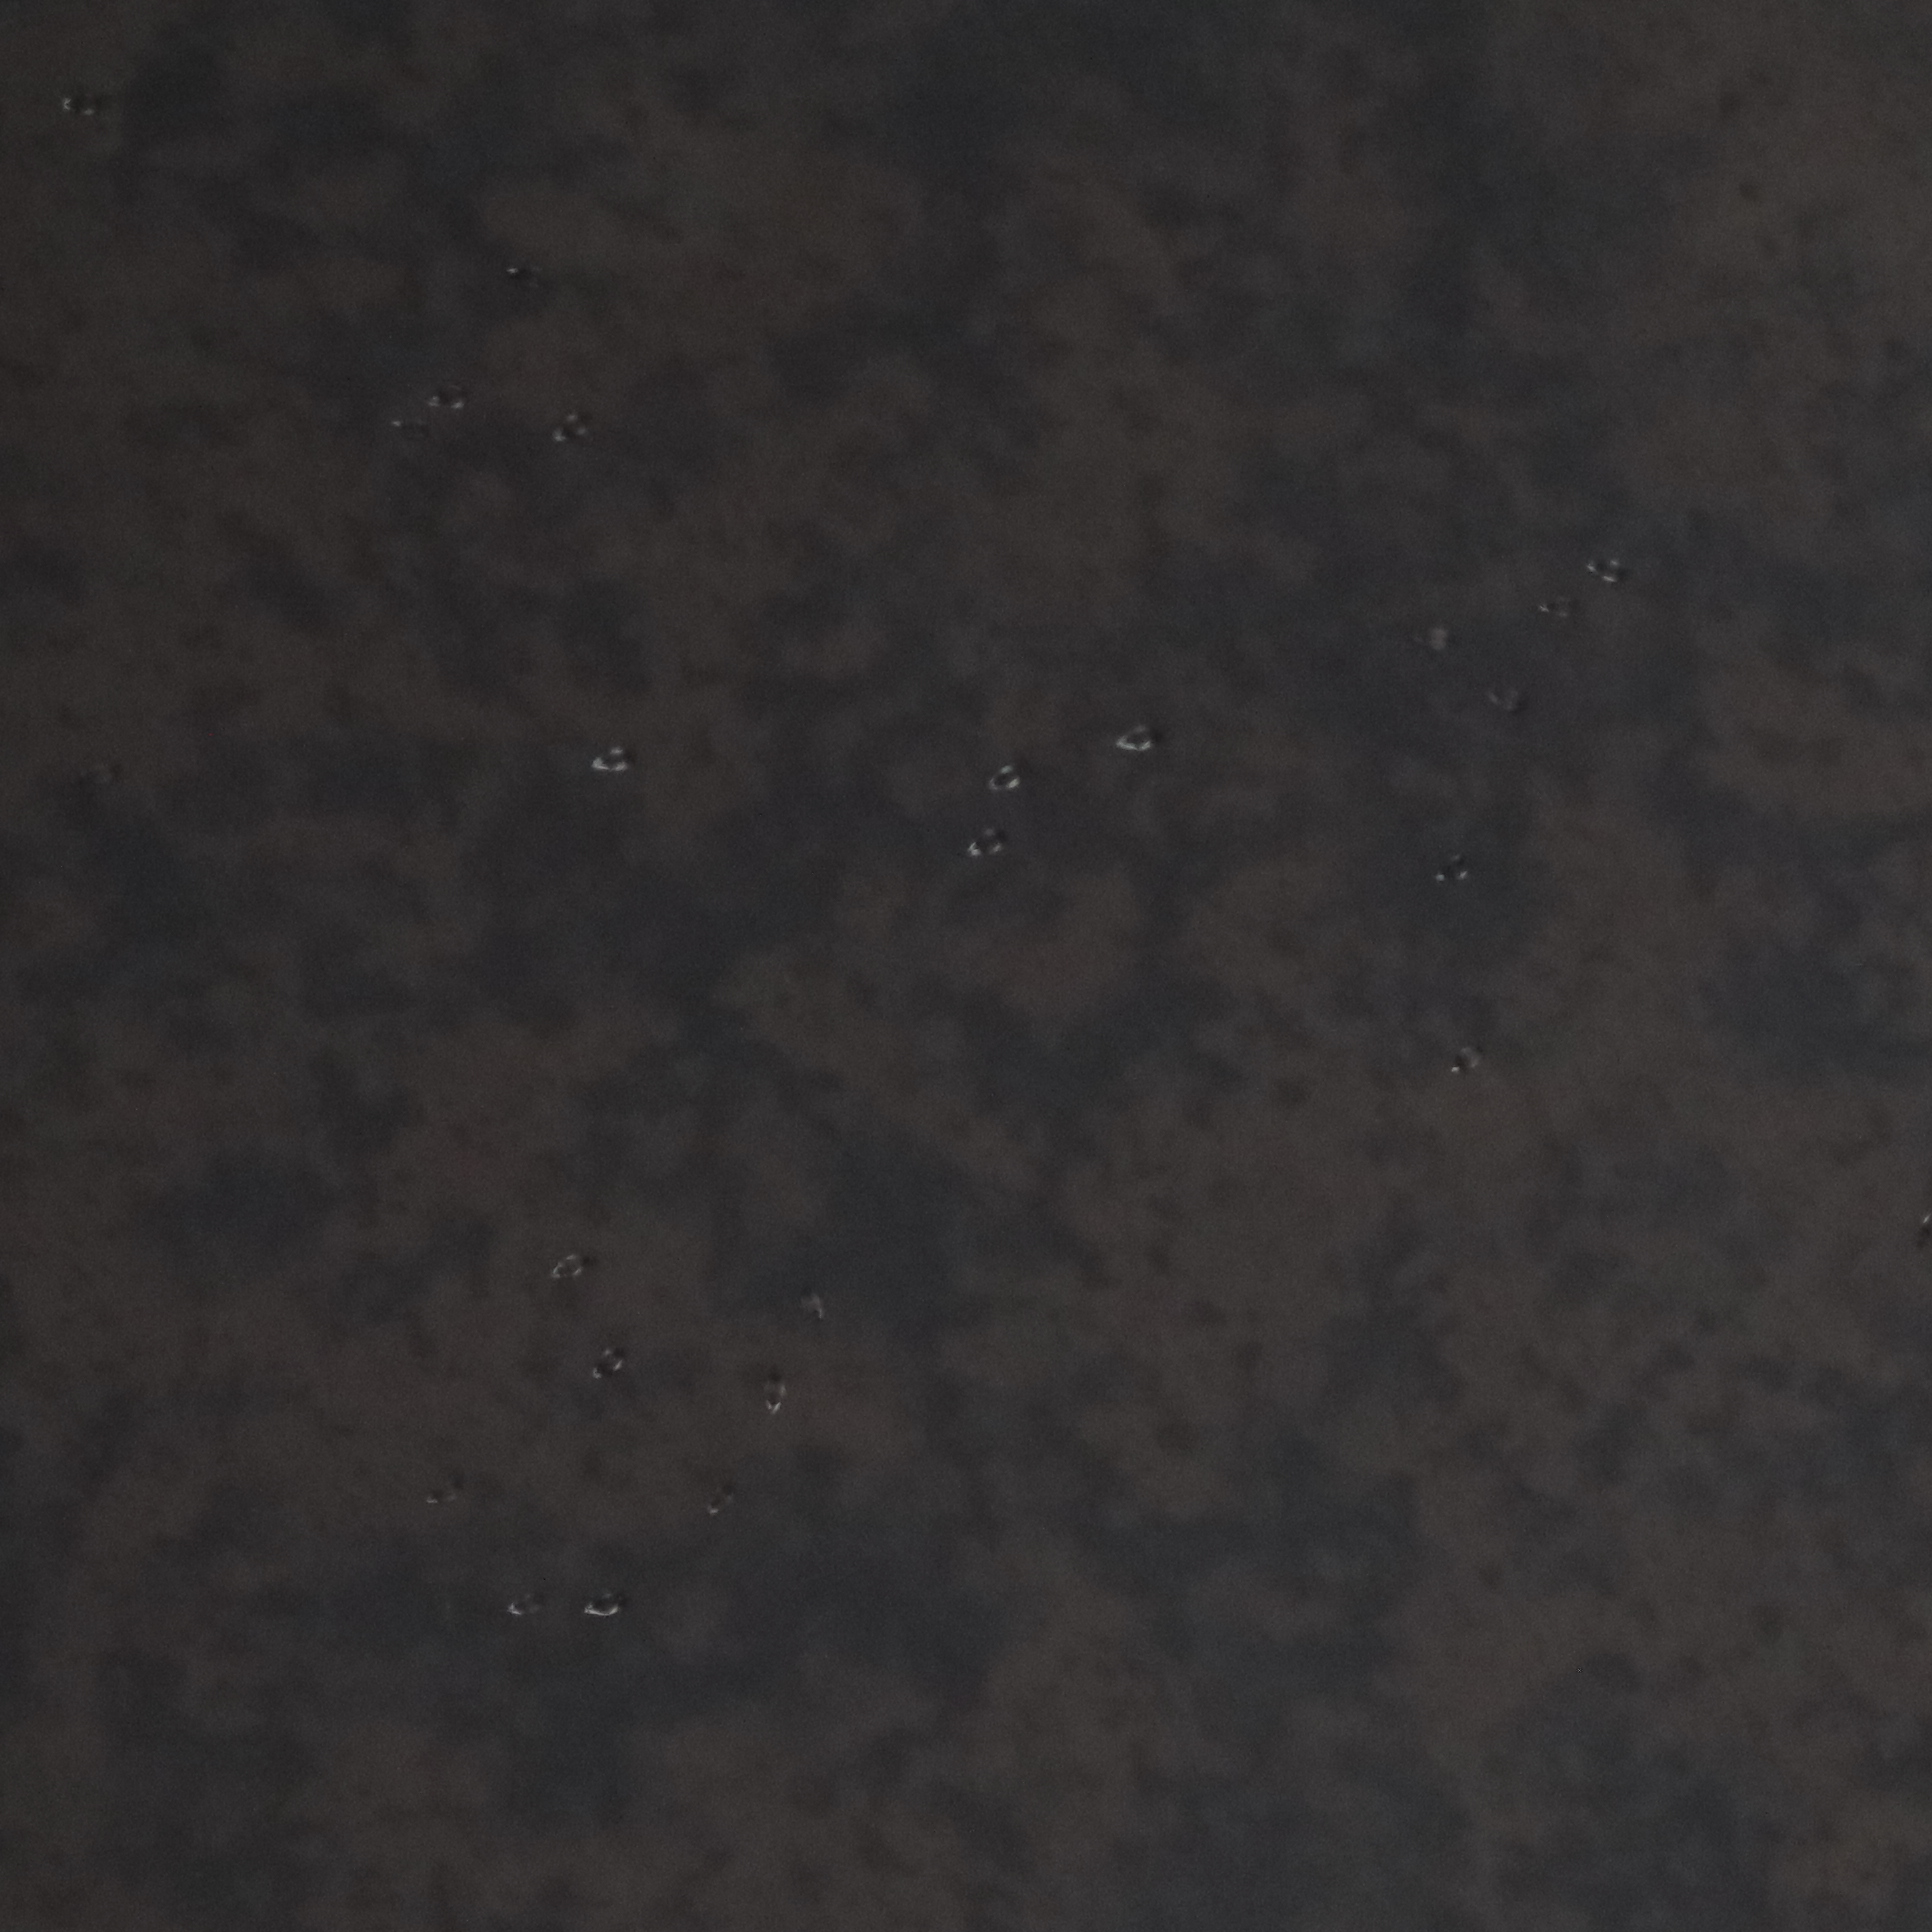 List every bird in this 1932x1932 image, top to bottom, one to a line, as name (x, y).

brant (74, 101)
brant (527, 274)
brant (451, 403)
brant (573, 428)
brant (414, 431)
brant (1606, 570)
brant (1560, 607)
brant (1432, 638)
brant (1508, 696)
brant (1137, 738)
brant (612, 761)
brant (99, 770)
brant (1007, 780)
brant (986, 843)
brant (1453, 869)
brant (1468, 1061)
brant (571, 1267)
brant (810, 1304)
brant (610, 1361)
brant (776, 1392)
brant (441, 1490)
brant (723, 1498)
brant (529, 1603)
brant (605, 1605)